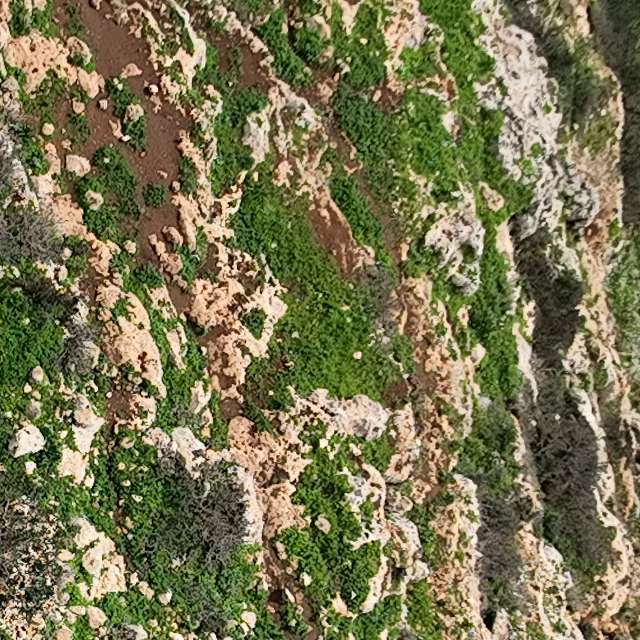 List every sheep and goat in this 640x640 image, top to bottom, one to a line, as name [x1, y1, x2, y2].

None